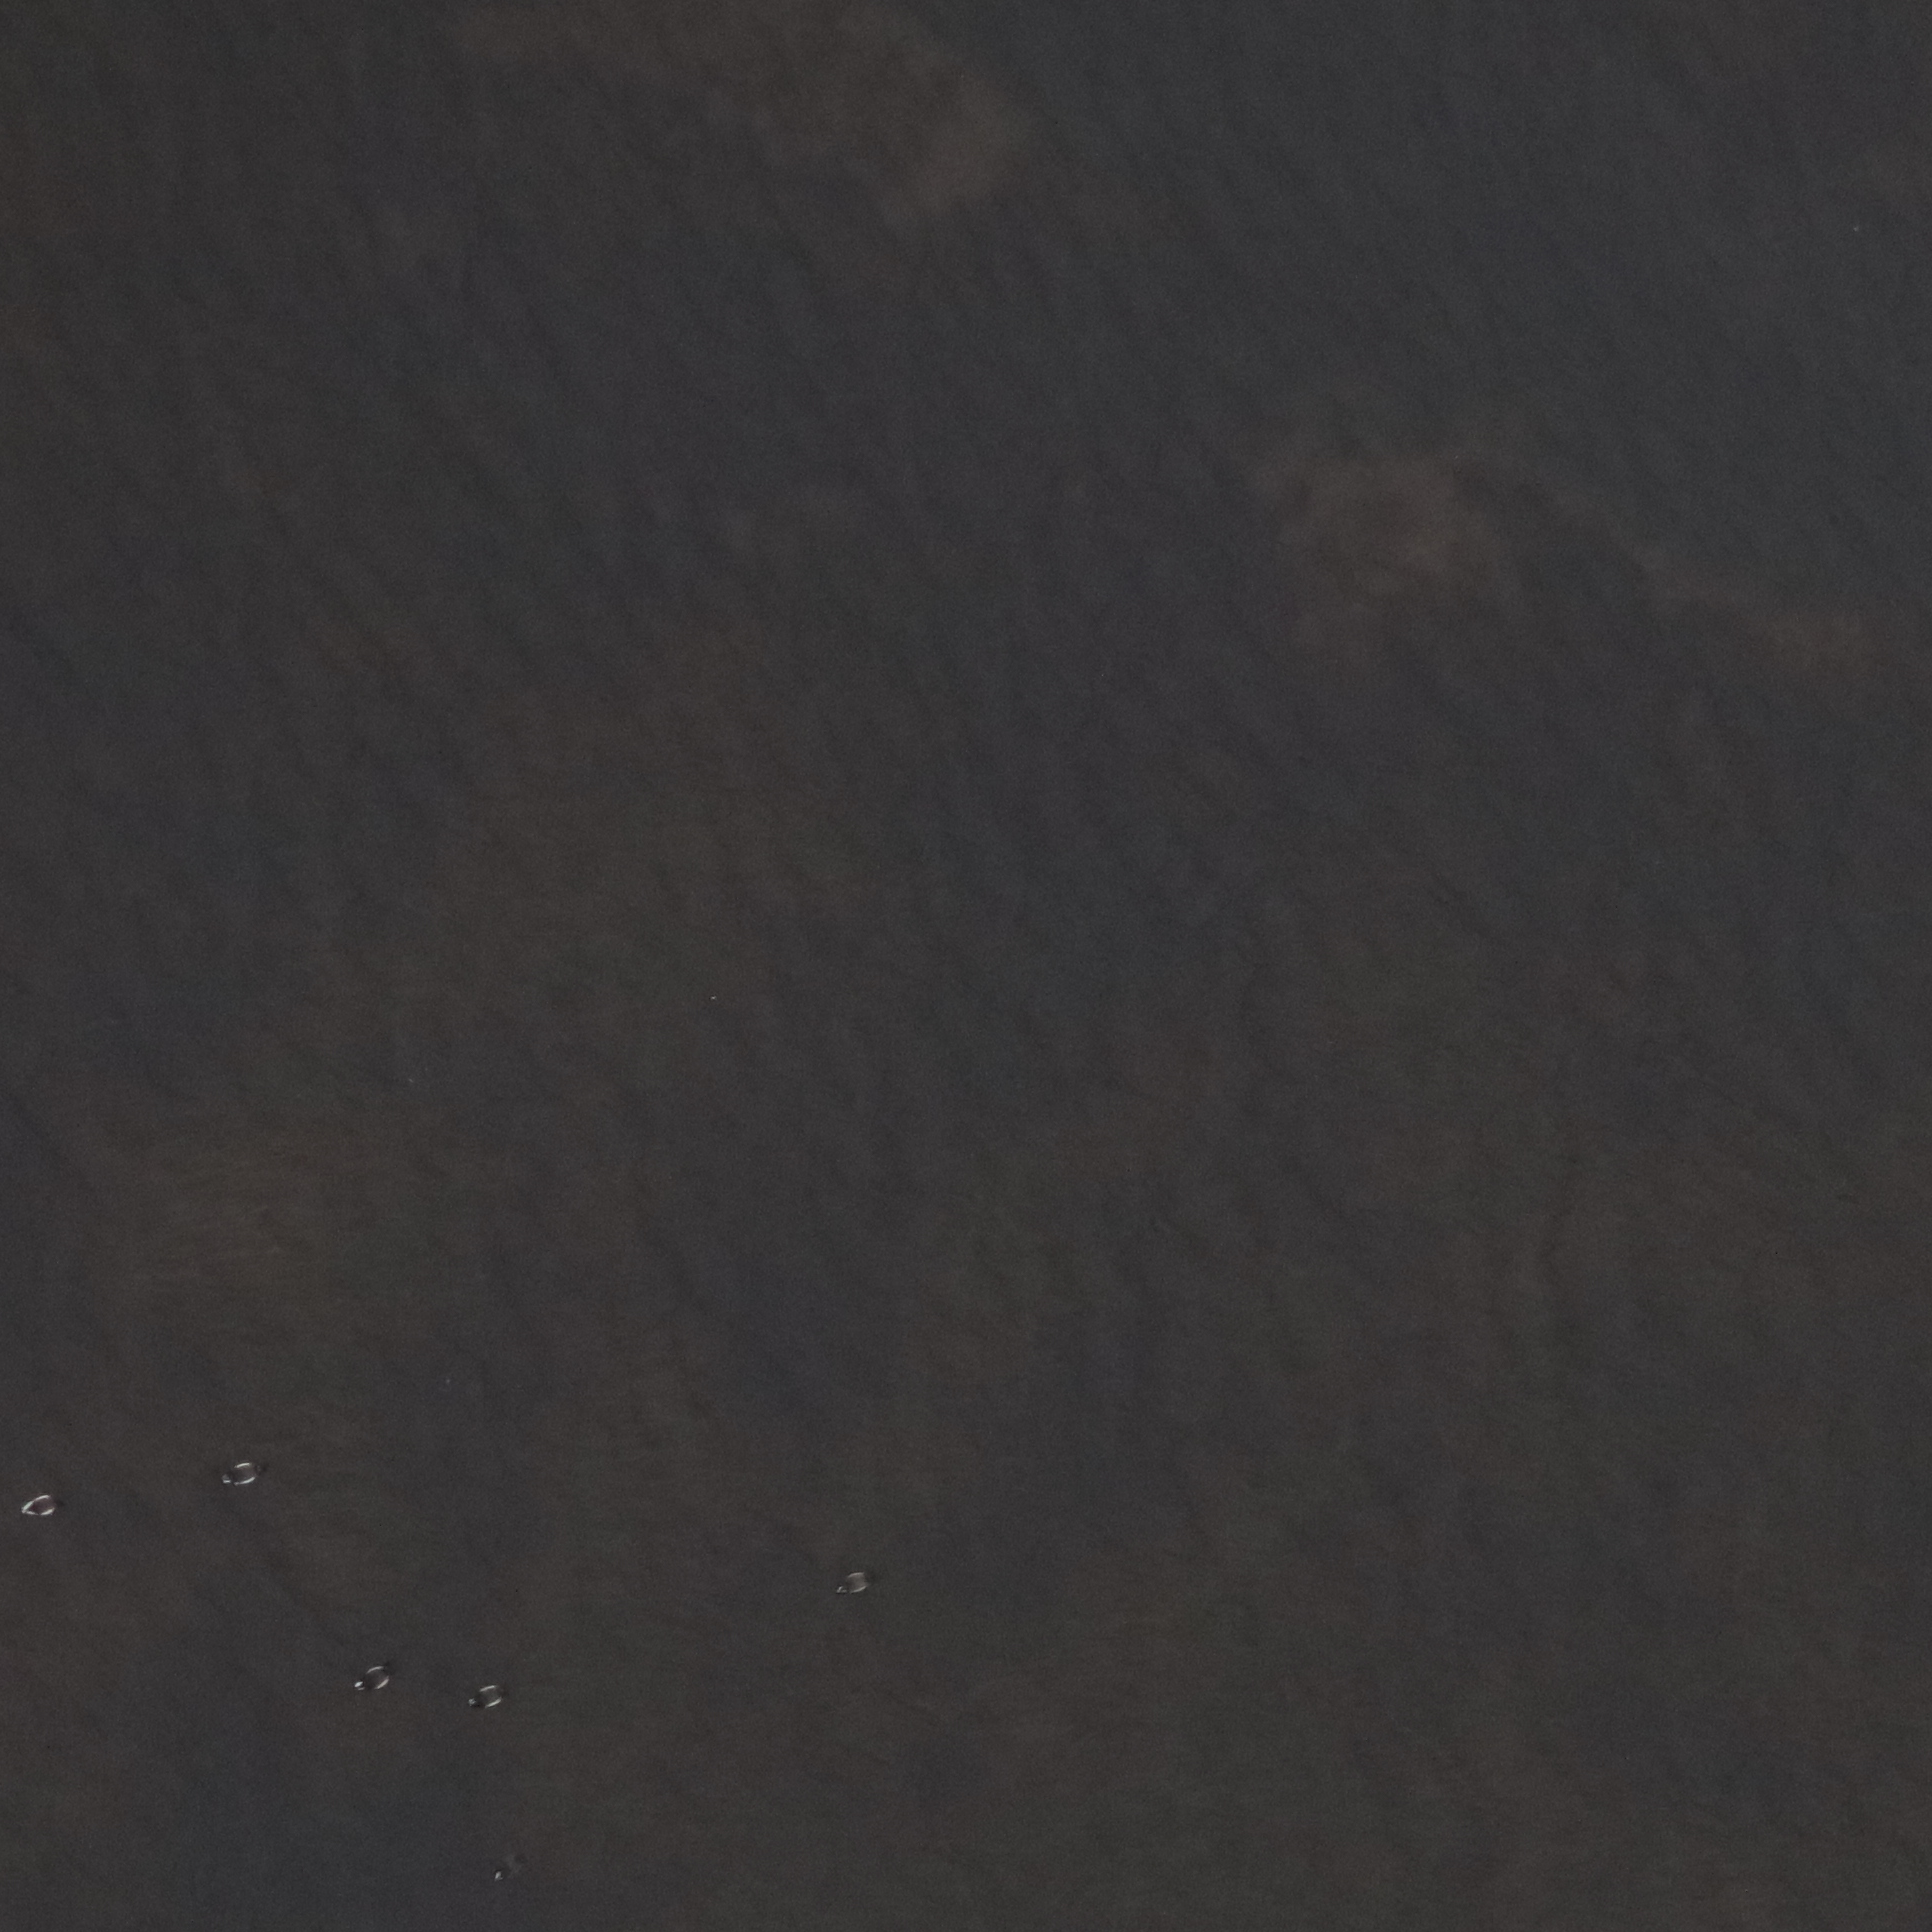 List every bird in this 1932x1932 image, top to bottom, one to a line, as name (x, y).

brant (243, 1475)
brant (41, 1506)
brant (855, 1584)
brant (376, 1679)
brant (489, 1697)
brant (509, 1864)